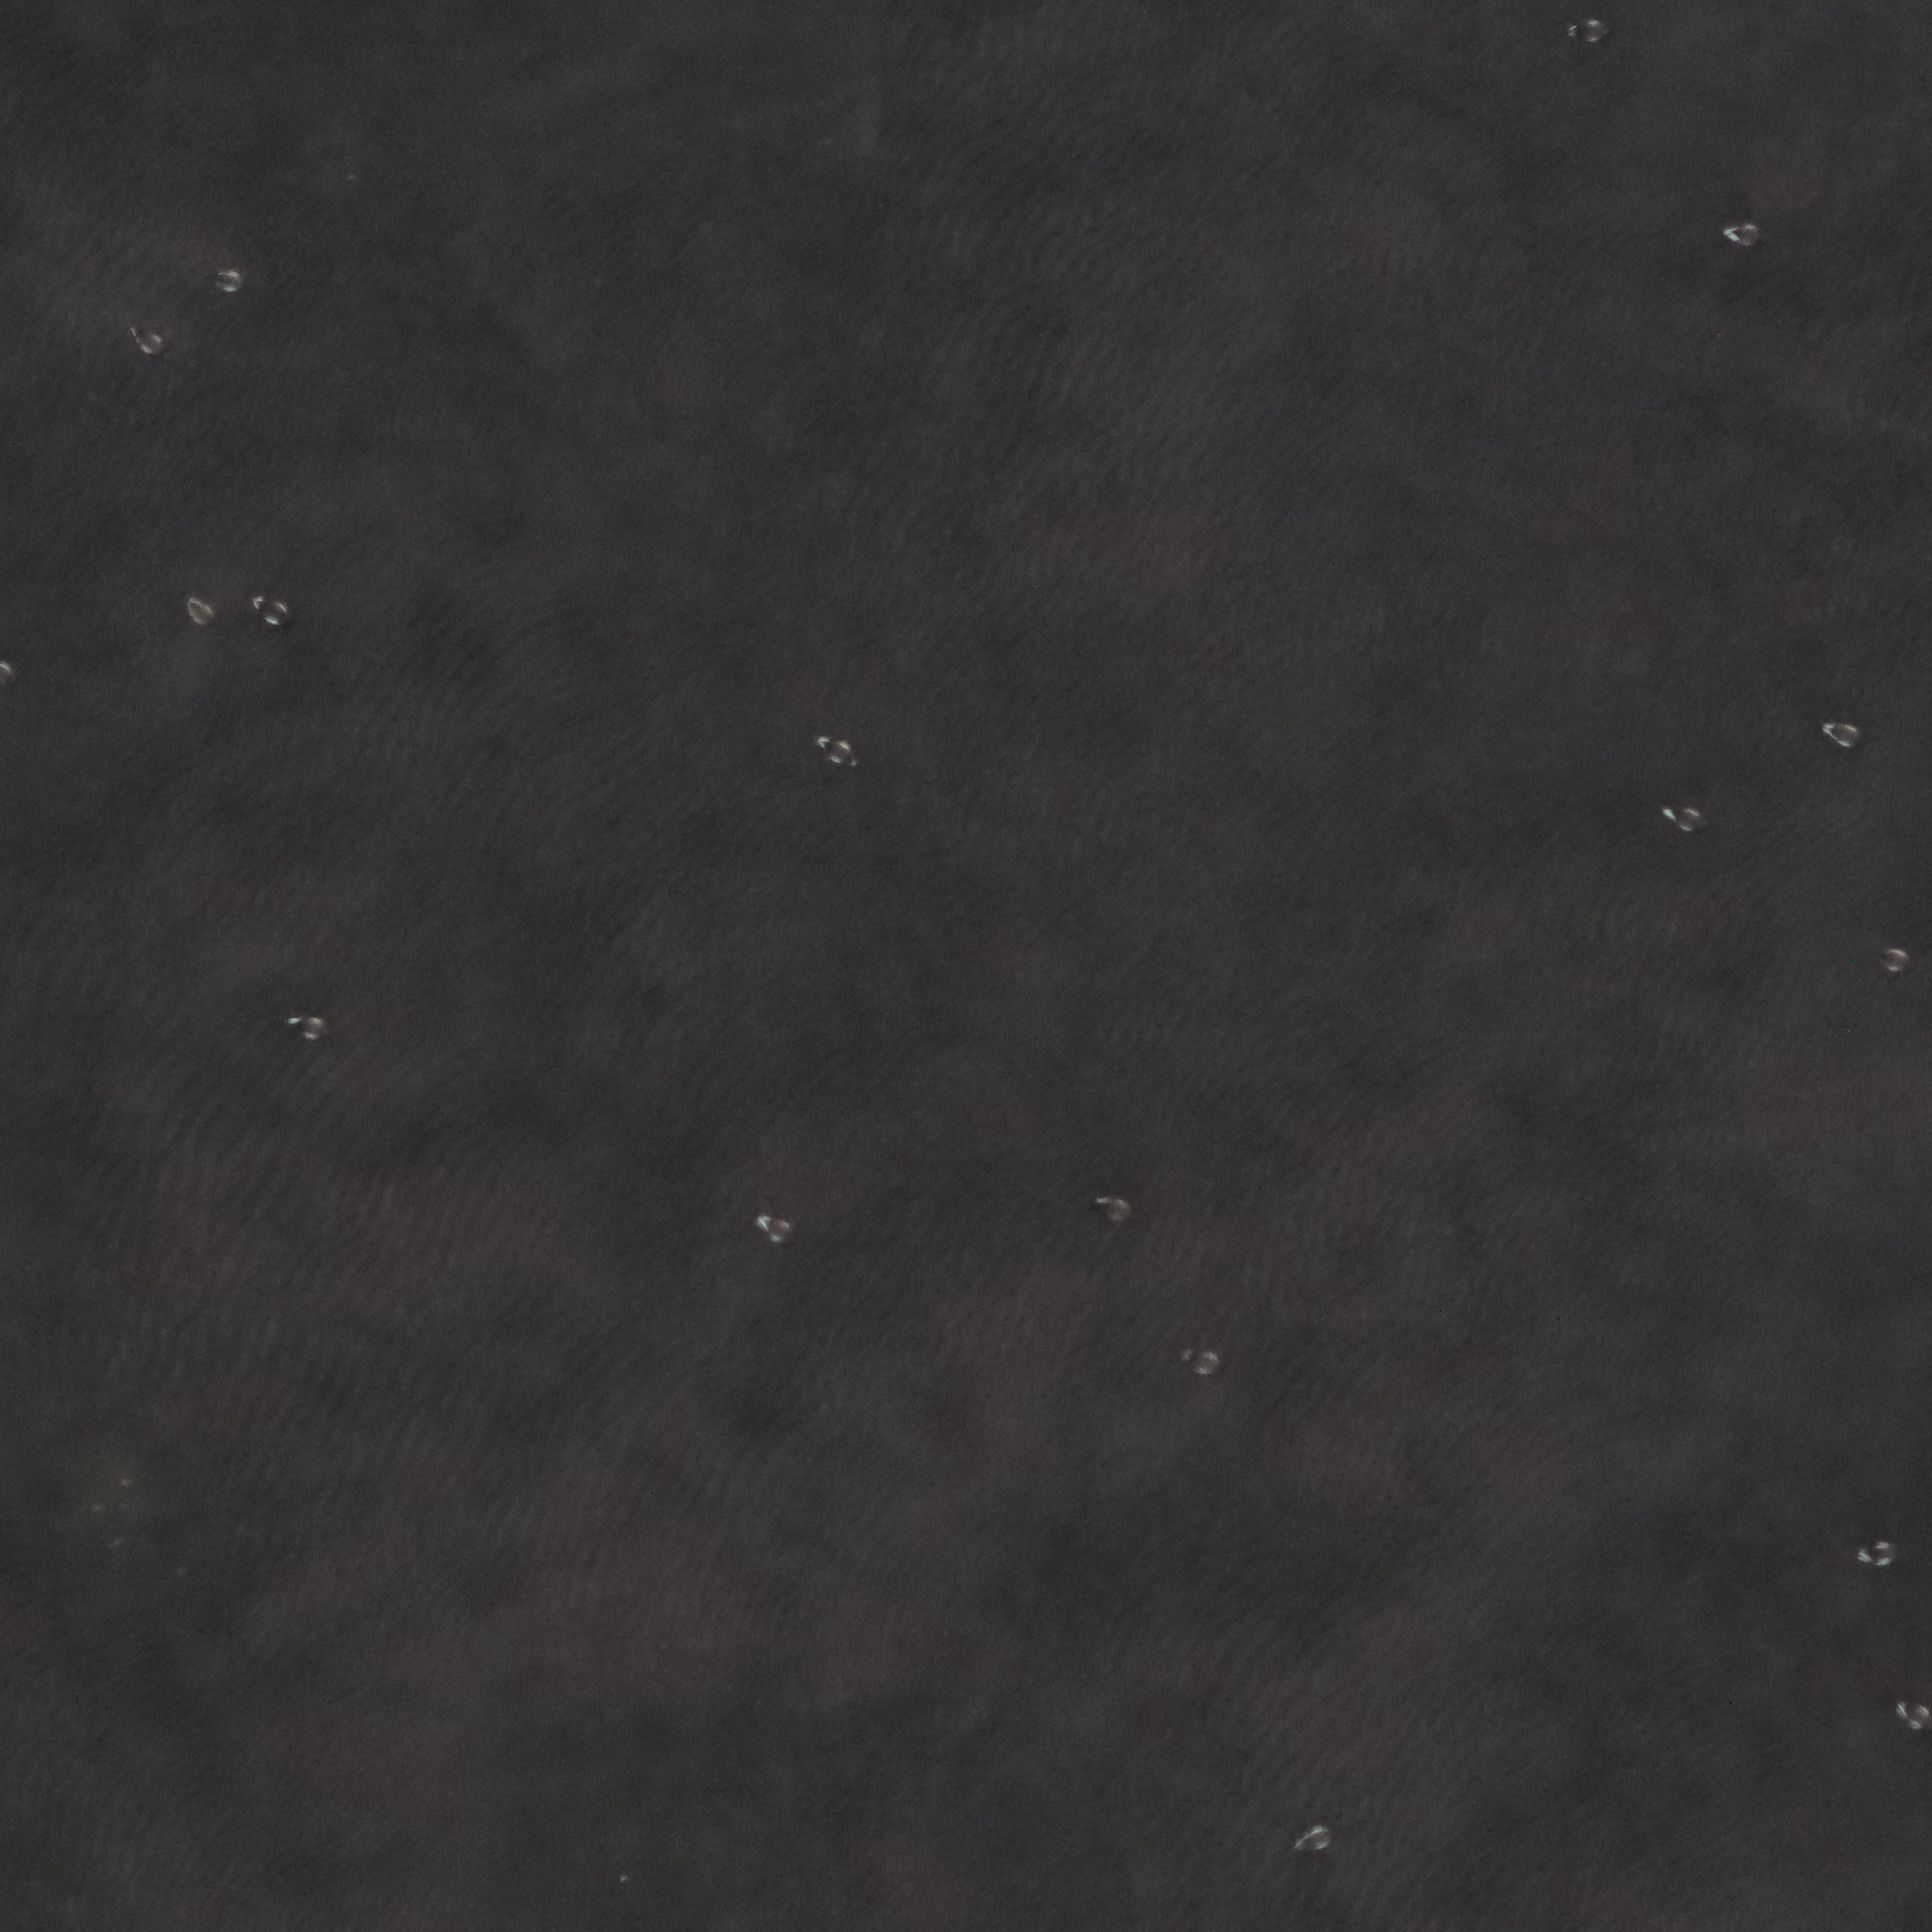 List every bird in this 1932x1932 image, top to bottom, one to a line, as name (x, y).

brant (1591, 31)
brant (1746, 235)
brant (227, 283)
brant (147, 341)
brant (271, 609)
brant (200, 610)
brant (0, 672)
brant (1842, 733)
brant (837, 750)
brant (1685, 818)
brant (1895, 959)
brant (310, 1026)
brant (1114, 1207)
brant (776, 1227)
brant (1203, 1361)
brant (1873, 1547)
brant (1915, 1713)
brant (1316, 1838)